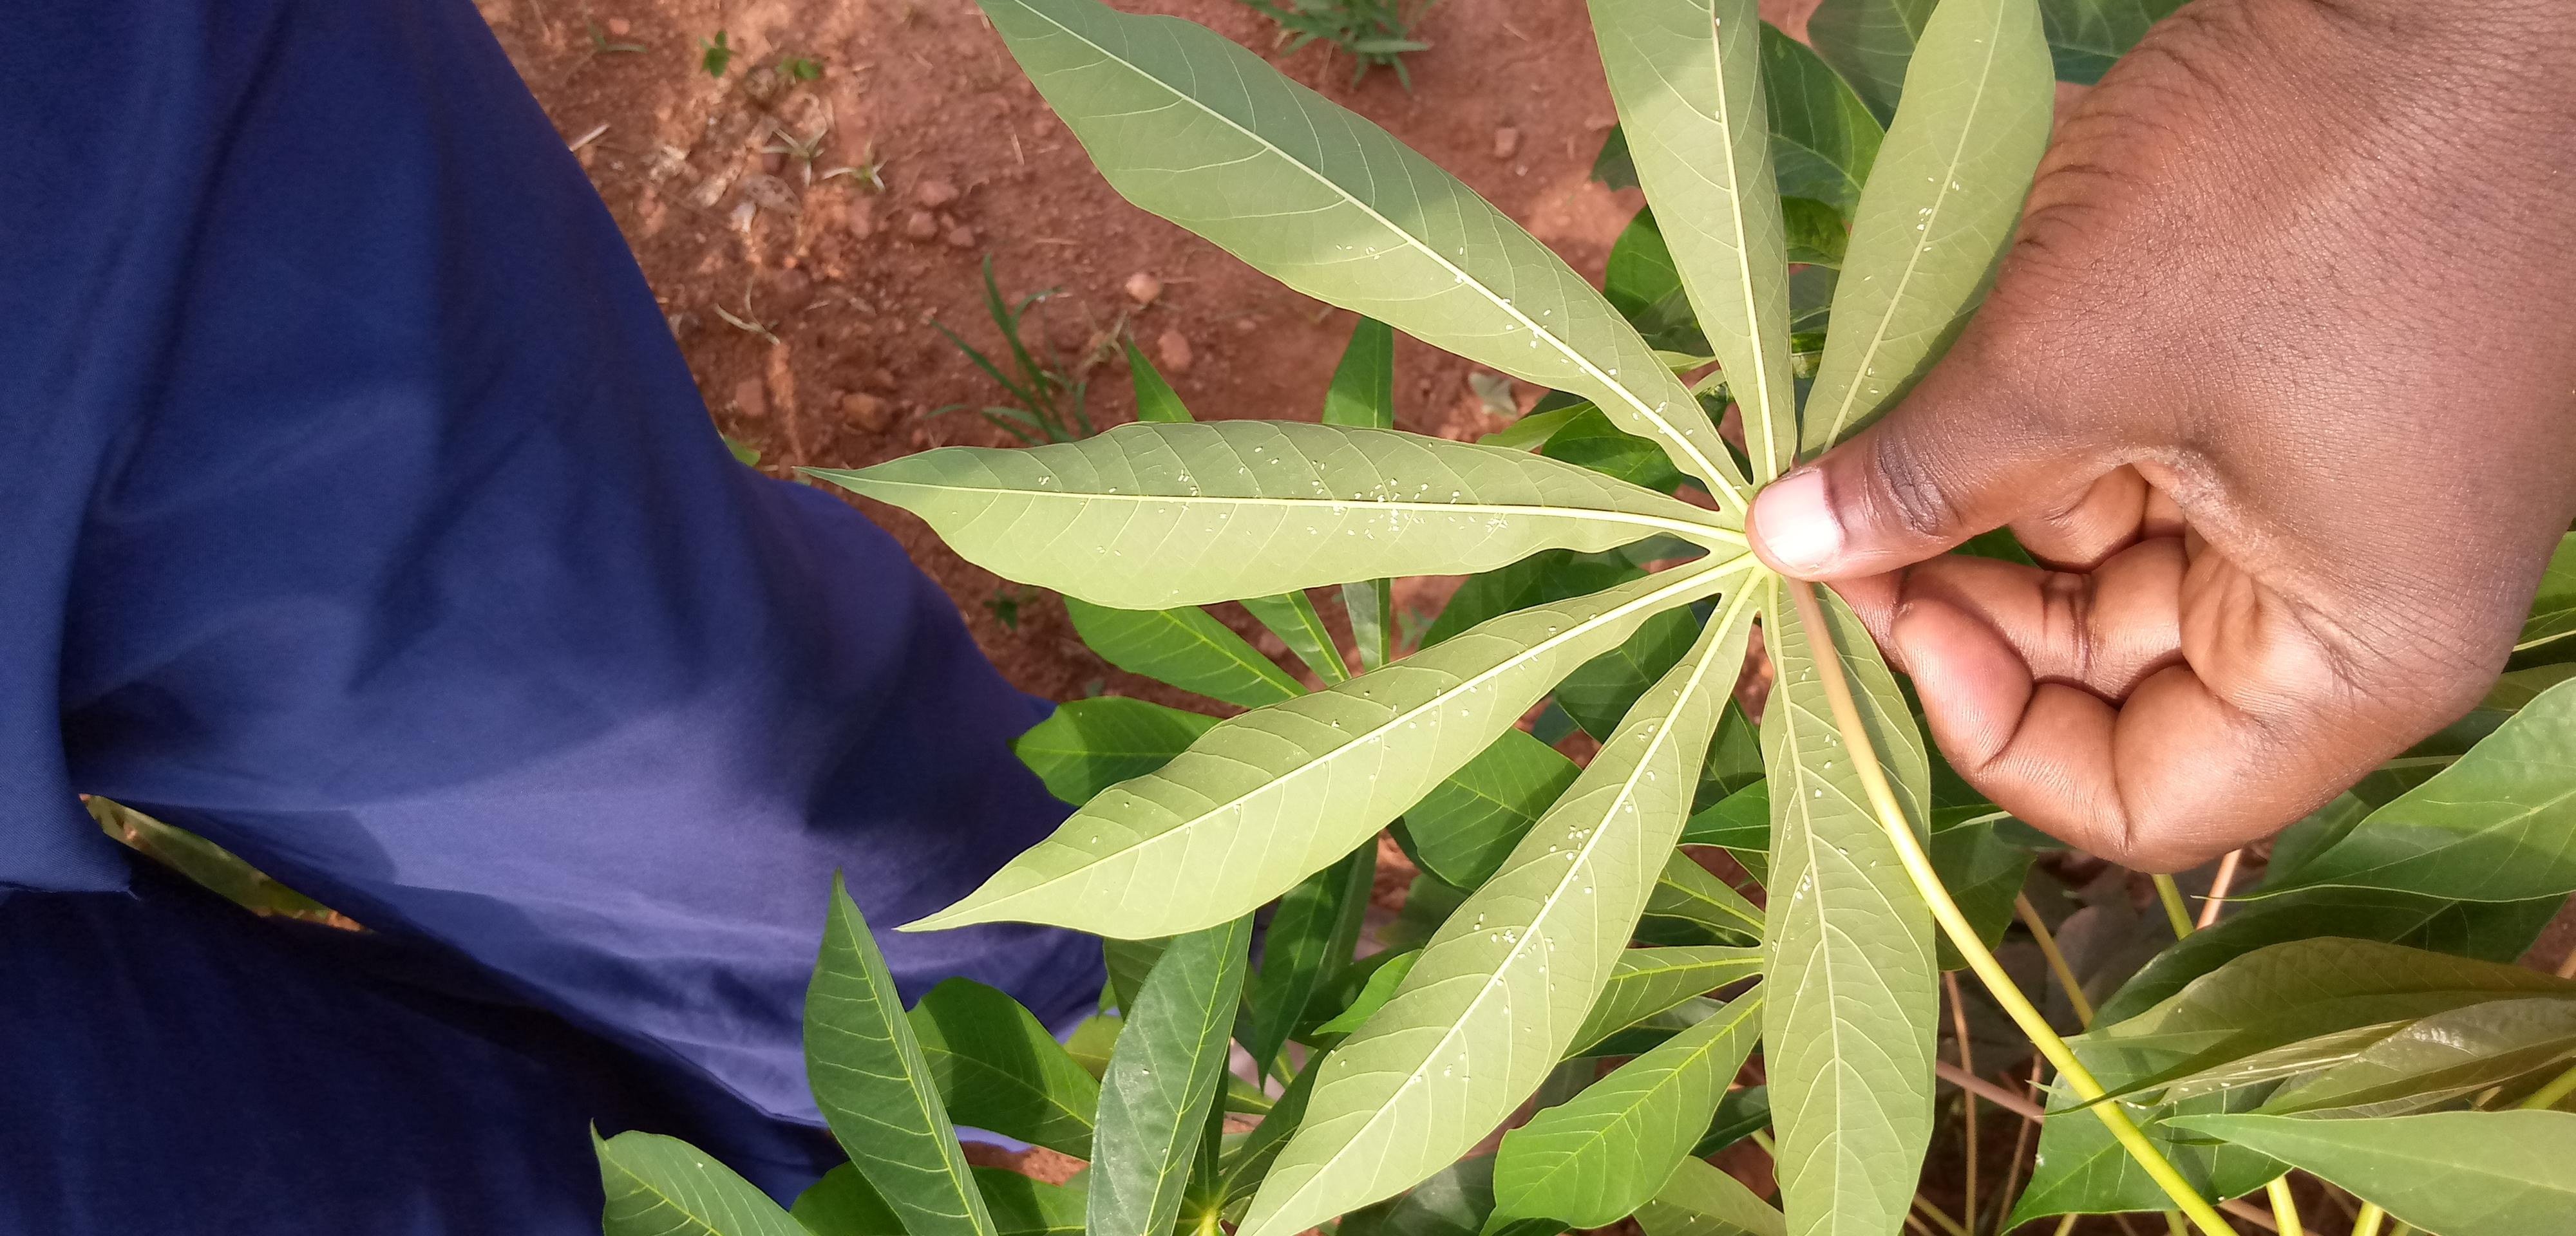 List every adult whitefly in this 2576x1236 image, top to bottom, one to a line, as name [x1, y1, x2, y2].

whitefly [1714, 16, 1723, 28]
whitefly [1714, 109, 1721, 121]
whitefly [1927, 176, 1935, 183]
whitefly [1951, 180, 1956, 190]
whitefly [1956, 183, 1960, 192]
whitefly [1917, 207, 1927, 215]
whitefly [1925, 207, 1933, 216]
whitefly [1917, 223, 1925, 227]
whitefly [1917, 227, 1925, 231]
whitefly [1334, 244, 1343, 252]
whitefly [1457, 244, 1466, 257]
whitefly [1344, 245, 1354, 251]
whitefly [1368, 246, 1376, 253]
whitefly [1921, 246, 1933, 253]
whitefly [1365, 247, 1371, 256]
whitefly [1372, 253, 1383, 261]
whitefly [1862, 274, 1872, 281]
whitefly [1456, 275, 1463, 283]
whitefly [1454, 277, 1461, 285]
whitefly [1501, 297, 1512, 303]
whitefly [1542, 308, 1553, 317]
whitefly [1504, 322, 1517, 331]
whitefly [1541, 323, 1550, 329]
whitefly [1532, 330, 1540, 340]
whitefly [1529, 338, 1533, 348]
whitefly [1533, 340, 1538, 350]
whitefly [1559, 357, 1569, 364]
whitefly [1577, 366, 1588, 375]
whitefly [1866, 366, 1873, 376]
whitefly [1607, 368, 1618, 372]
whitefly [1608, 371, 1618, 377]
whitefly [1869, 388, 1880, 395]
whitefly [1659, 400, 1667, 408]
whitefly [1654, 406, 1664, 414]
whitefly [1630, 411, 1642, 421]
whitefly [1683, 426, 1695, 437]
whitefly [1656, 428, 1667, 436]
whitefly [1426, 442, 1434, 448]
whitefly [1253, 446, 1264, 453]
whitefly [1269, 457, 1281, 466]
whitefly [1311, 460, 1319, 465]
whitefly [1319, 462, 1327, 472]
whitefly [1237, 465, 1247, 474]
whitefly [1180, 467, 1186, 475]
whitefly [1177, 474, 1184, 482]
whitefly [1183, 474, 1191, 483]
whitefly [1042, 474, 1051, 482]
whitefly [1037, 475, 1043, 483]
whitefly [1390, 478, 1398, 483]
whitefly [1309, 479, 1321, 487]
whitefly [1390, 480, 1397, 487]
whitefly [1039, 481, 1048, 485]
whitefly [1419, 482, 1428, 488]
whitefly [1374, 483, 1383, 490]
whitefly [1732, 483, 1743, 491]
whitefly [1422, 484, 1429, 492]
whitefly [1189, 485, 1199, 491]
whitefly [1255, 486, 1261, 491]
whitefly [1316, 487, 1325, 496]
whitefly [1108, 487, 1119, 494]
whitefly [1452, 489, 1461, 494]
whitefly [1191, 489, 1199, 498]
whitefly [1368, 489, 1374, 498]
whitefly [1412, 491, 1422, 501]
whitefly [1354, 492, 1365, 496]
whitefly [1394, 492, 1402, 496]
whitefly [1452, 493, 1461, 498]
whitefly [1354, 495, 1362, 501]
whitefly [1392, 495, 1398, 501]
whitefly [1449, 497, 1457, 504]
whitefly [1078, 500, 1087, 507]
whitefly [1180, 504, 1191, 511]
whitefly [1332, 505, 1340, 509]
whitefly [1340, 505, 1349, 512]
whitefly [1156, 507, 1167, 514]
whitefly [1392, 508, 1400, 516]
whitefly [1332, 509, 1340, 513]
whitefly [950, 510, 960, 516]
whitefly [1390, 510, 1396, 517]
whitefly [1333, 511, 1341, 517]
whitefly [1402, 511, 1411, 522]
whitefly [1218, 512, 1227, 517]
whitefly [1378, 513, 1385, 520]
whitefly [1468, 514, 1477, 523]
whitefly [1447, 515, 1457, 525]
whitefly [1219, 516, 1227, 519]
whitefly [1388, 516, 1398, 525]
whitefly [1411, 516, 1421, 525]
whitefly [1367, 517, 1377, 525]
whitefly [1419, 517, 1426, 525]
whitefly [1492, 518, 1501, 524]
whitefly [1502, 518, 1509, 527]
whitefly [1488, 520, 1495, 525]
whitefly [1498, 523, 1506, 529]
whitefly [1483, 523, 1492, 528]
whitefly [1457, 524, 1467, 532]
whitefly [1305, 525, 1316, 531]
whitefly [1387, 526, 1394, 531]
whitefly [1486, 527, 1493, 534]
whitefly [1204, 527, 1216, 534]
whitefly [1347, 527, 1357, 537]
whitefly [1363, 528, 1371, 534]
whitefly [1244, 529, 1253, 537]
whitefly [1310, 529, 1320, 535]
whitefly [1366, 533, 1376, 541]
whitefly [1095, 545, 1104, 550]
whitefly [1099, 548, 1106, 554]
whitefly [1113, 549, 1122, 557]
whitefly [1171, 588, 1180, 597]
whitefly [1712, 607, 1723, 614]
whitefly [1586, 612, 1598, 621]
whitefly [1546, 624, 1557, 632]
whitefly [1529, 653, 1540, 663]
whitefly [1517, 662, 1527, 672]
whitefly [1804, 664, 1813, 673]
whitefly [1799, 672, 1809, 682]
whitefly [1486, 682, 1493, 692]
whitefly [1468, 686, 1478, 693]
whitefly [1435, 686, 1442, 697]
whitefly [1672, 688, 1680, 698]
whitefly [1361, 691, 1372, 698]
whitefly [1390, 703, 1399, 714]
whitefly [1430, 708, 1439, 716]
whitefly [1460, 709, 1470, 713]
whitefly [1461, 712, 1471, 717]
whitefly [1329, 718, 1341, 730]
whitefly [1428, 720, 1439, 726]
whitefly [1407, 721, 1419, 726]
whitefly [1645, 722, 1657, 736]
whitefly [1408, 725, 1417, 730]
whitefly [1635, 731, 1647, 742]
whitefly [1824, 731, 1830, 744]
whitefly [1374, 736, 1381, 743]
whitefly [1367, 736, 1374, 746]
whitefly [1831, 738, 1838, 747]
whitefly [1379, 744, 1392, 752]
whitefly [1822, 760, 1833, 772]
whitefly [1321, 761, 1328, 770]
whitefly [1645, 769, 1655, 775]
whitefly [1367, 773, 1376, 782]
whitefly [1649, 773, 1657, 782]
whitefly [1814, 787, 1819, 798]
whitefly [1818, 789, 1823, 798]
whitefly [1621, 800, 1630, 805]
whitefly [1122, 801, 1130, 809]
whitefly [1231, 803, 1244, 809]
whitefly [1625, 804, 1629, 814]
whitefly [1629, 805, 1634, 815]
whitefly [1234, 808, 1240, 816]
whitefly [1568, 823, 1577, 831]
whitefly [1184, 827, 1191, 837]
whitefly [1582, 827, 1591, 834]
whitefly [1565, 829, 1575, 840]
whitefly [1090, 834, 1101, 846]
whitefly [1577, 841, 1583, 852]
whitefly [1549, 843, 1557, 854]
whitefly [1837, 846, 1849, 856]
whitefly [1564, 851, 1575, 861]
whitefly [1868, 858, 1878, 870]
whitefly [1803, 873, 1812, 883]
whitefly [1804, 880, 1810, 892]
whitefly [1801, 882, 1805, 892]
whitefly [1582, 886, 1592, 890]
whitefly [1101, 888, 1109, 896]
whitefly [1583, 890, 1593, 895]
whitefly [1799, 890, 1804, 901]
whitefly [1794, 891, 1799, 900]
whitefly [1542, 892, 1550, 903]
whitefly [1477, 912, 1485, 922]
whitefly [1473, 923, 1481, 927]
whitefly [1473, 926, 1481, 932]
whitefly [1505, 927, 1511, 935]
whitefly [1493, 932, 1499, 944]
whitefly [1490, 933, 1493, 942]
whitefly [1508, 933, 1514, 939]
whitefly [1501, 935, 1508, 940]
whitefly [1544, 936, 1554, 942]
whitefly [1509, 939, 1517, 944]
whitefly [1770, 941, 1780, 948]
whitefly [1531, 942, 1538, 950]
whitefly [1548, 942, 1557, 953]
whitefly [1771, 945, 1779, 954]
whitefly [1526, 947, 1534, 956]
whitefly [1515, 951, 1526, 959]
whitefly [1537, 964, 1546, 973]
whitefly [1496, 979, 1504, 983]
whitefly [1496, 982, 1504, 988]
whitefly [1549, 982, 1557, 993]
whitefly [1502, 1004, 1512, 1015]
whitefly [1523, 1026, 1532, 1033]
whitefly [1330, 1048, 1336, 1056]
whitefly [1457, 1052, 1467, 1061]
whitefly [1339, 1058, 1349, 1069]
whitefly [1446, 1063, 1453, 1069]
whitefly [1443, 1069, 1452, 1073]
whitefly [1443, 1072, 1452, 1078]
whitefly [1415, 1075, 1422, 1079]
whitefly [1460, 1075, 1473, 1084]
whitefly [1415, 1078, 1423, 1083]